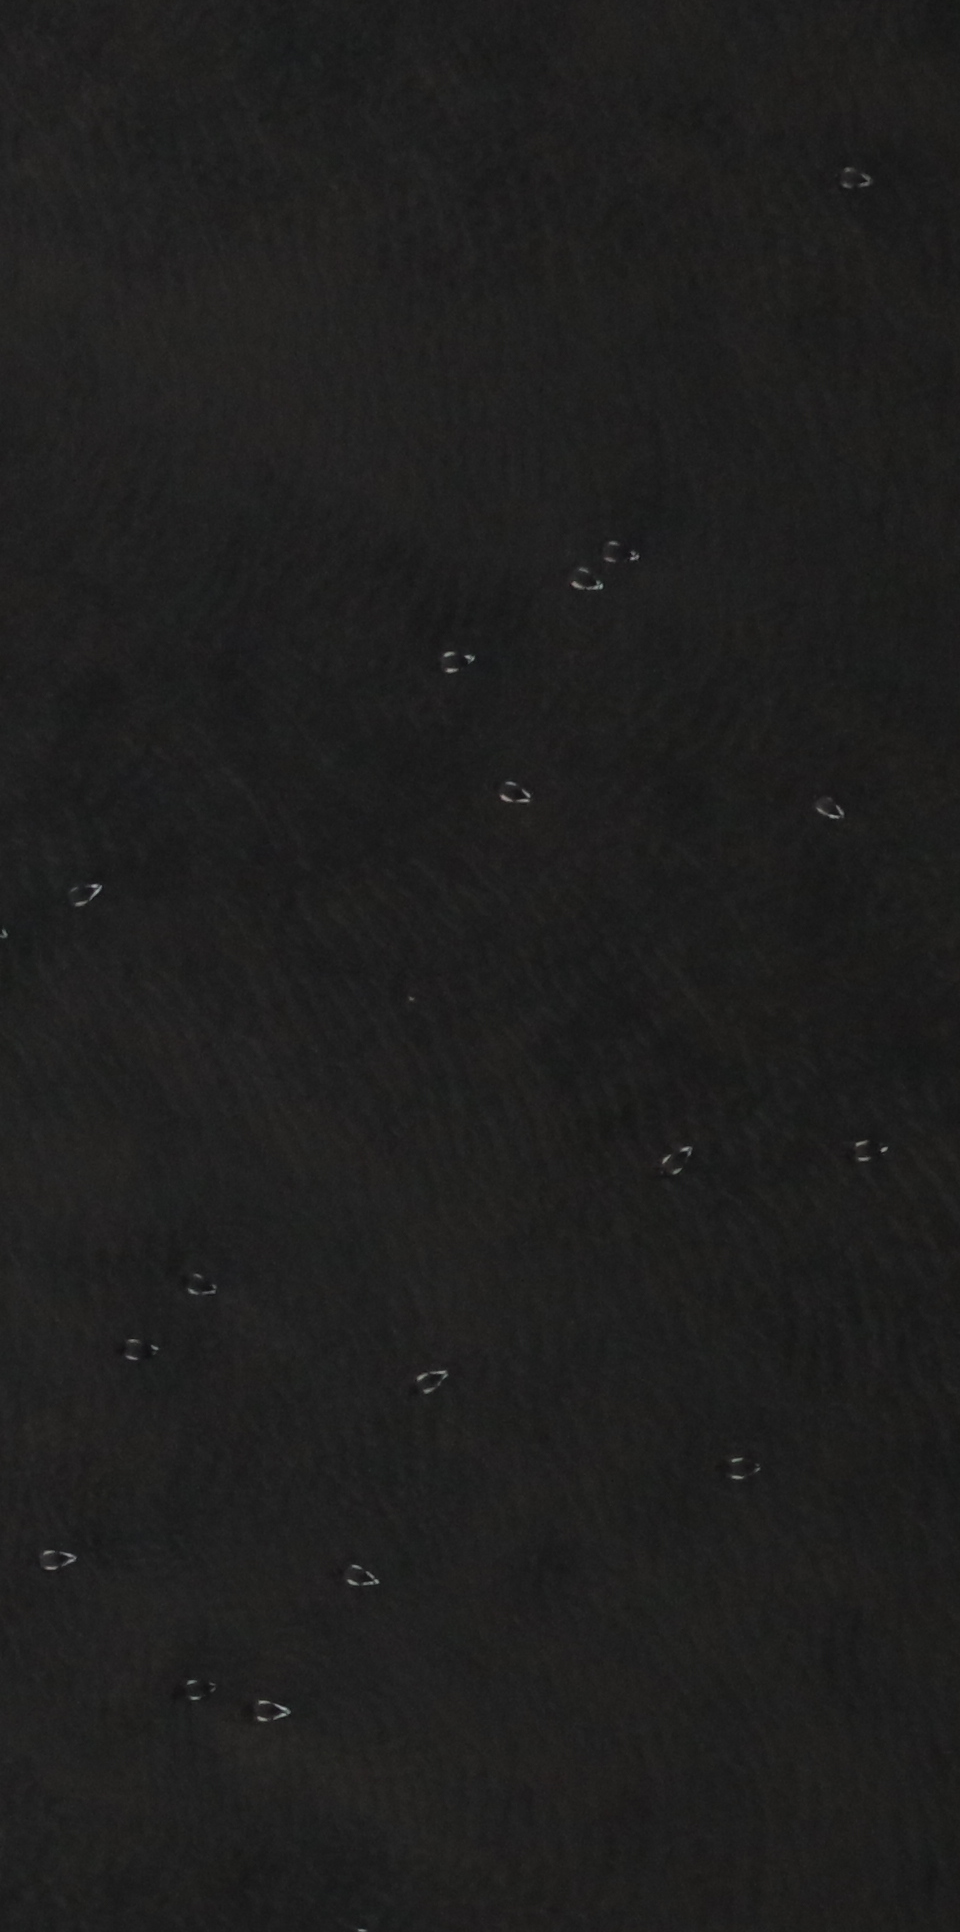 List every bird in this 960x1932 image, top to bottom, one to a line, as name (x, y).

brant (853, 178)
brant (619, 556)
brant (588, 575)
brant (455, 660)
brant (513, 792)
brant (829, 806)
brant (81, 896)
brant (867, 1151)
brant (676, 1163)
brant (197, 1284)
brant (138, 1350)
brant (430, 1382)
brant (742, 1471)
brant (56, 1560)
brant (359, 1576)
brant (197, 1691)
brant (267, 1712)